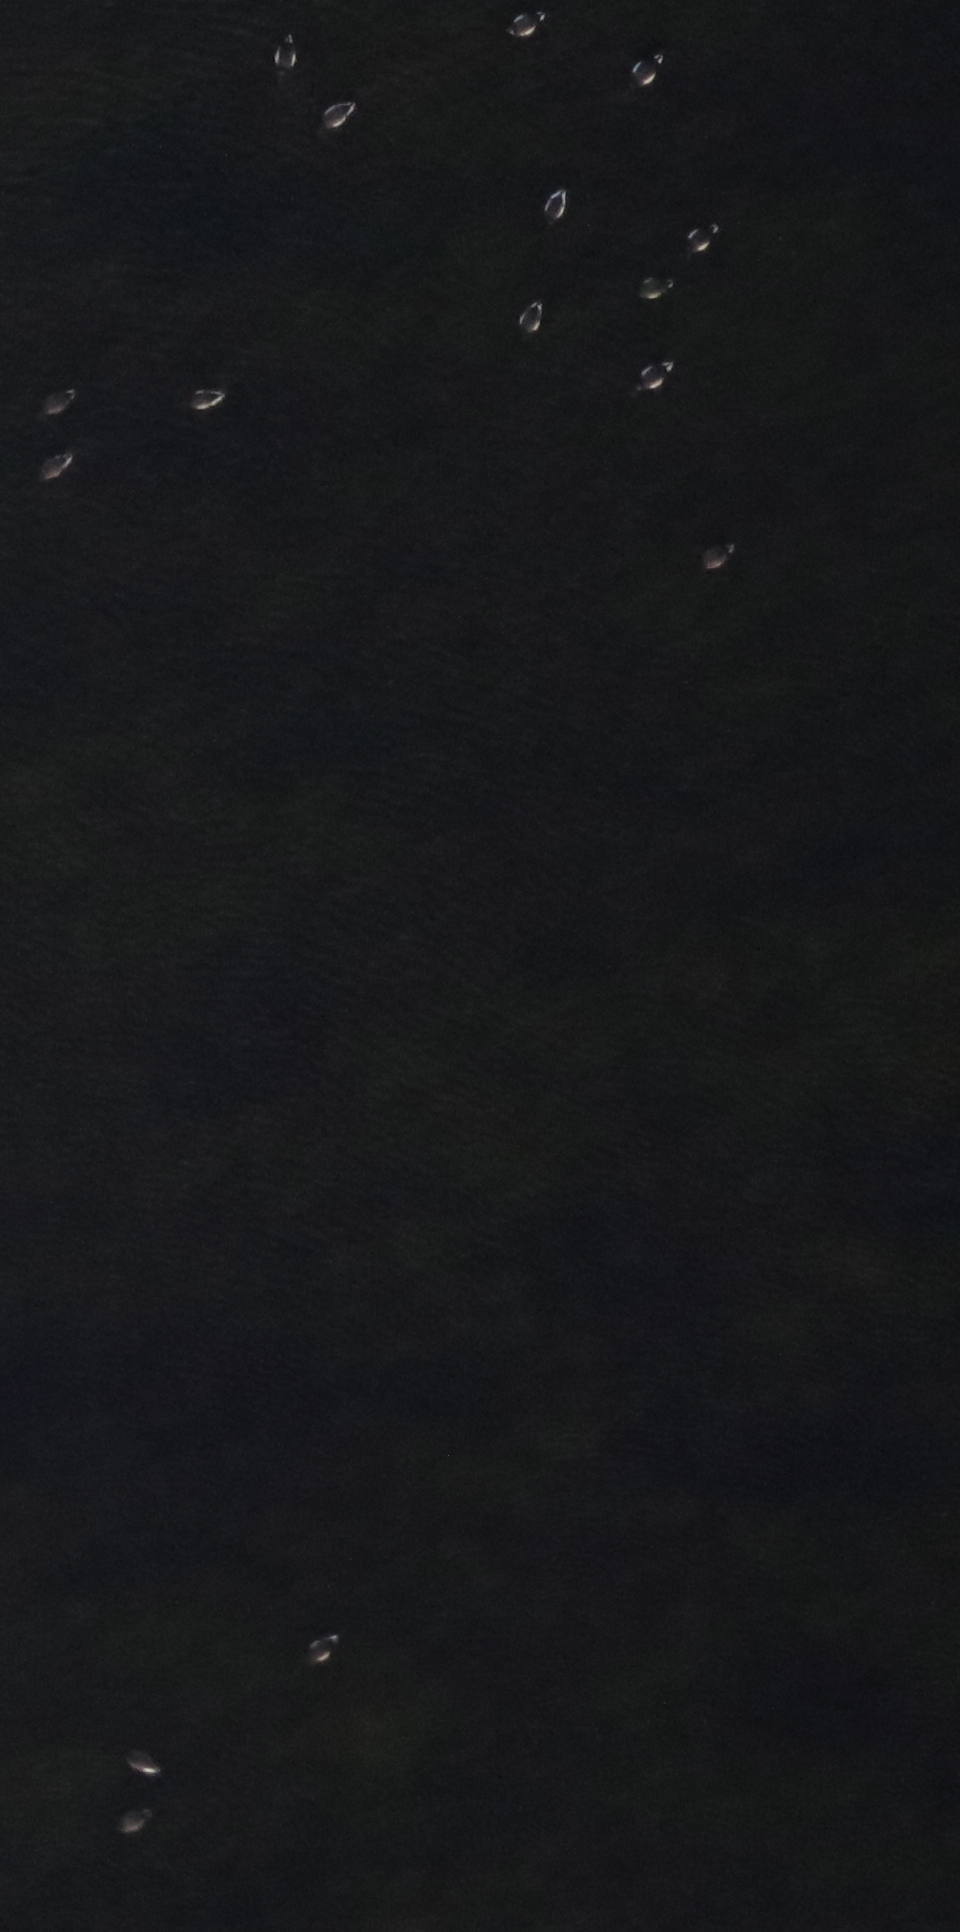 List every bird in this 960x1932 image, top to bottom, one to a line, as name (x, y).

brant (523, 26)
brant (286, 56)
brant (645, 74)
brant (336, 115)
brant (554, 207)
brant (699, 241)
brant (652, 289)
brant (531, 318)
brant (650, 377)
brant (61, 397)
brant (207, 402)
brant (55, 467)
brant (715, 558)
brant (320, 1648)
brant (143, 1763)
brant (133, 1821)